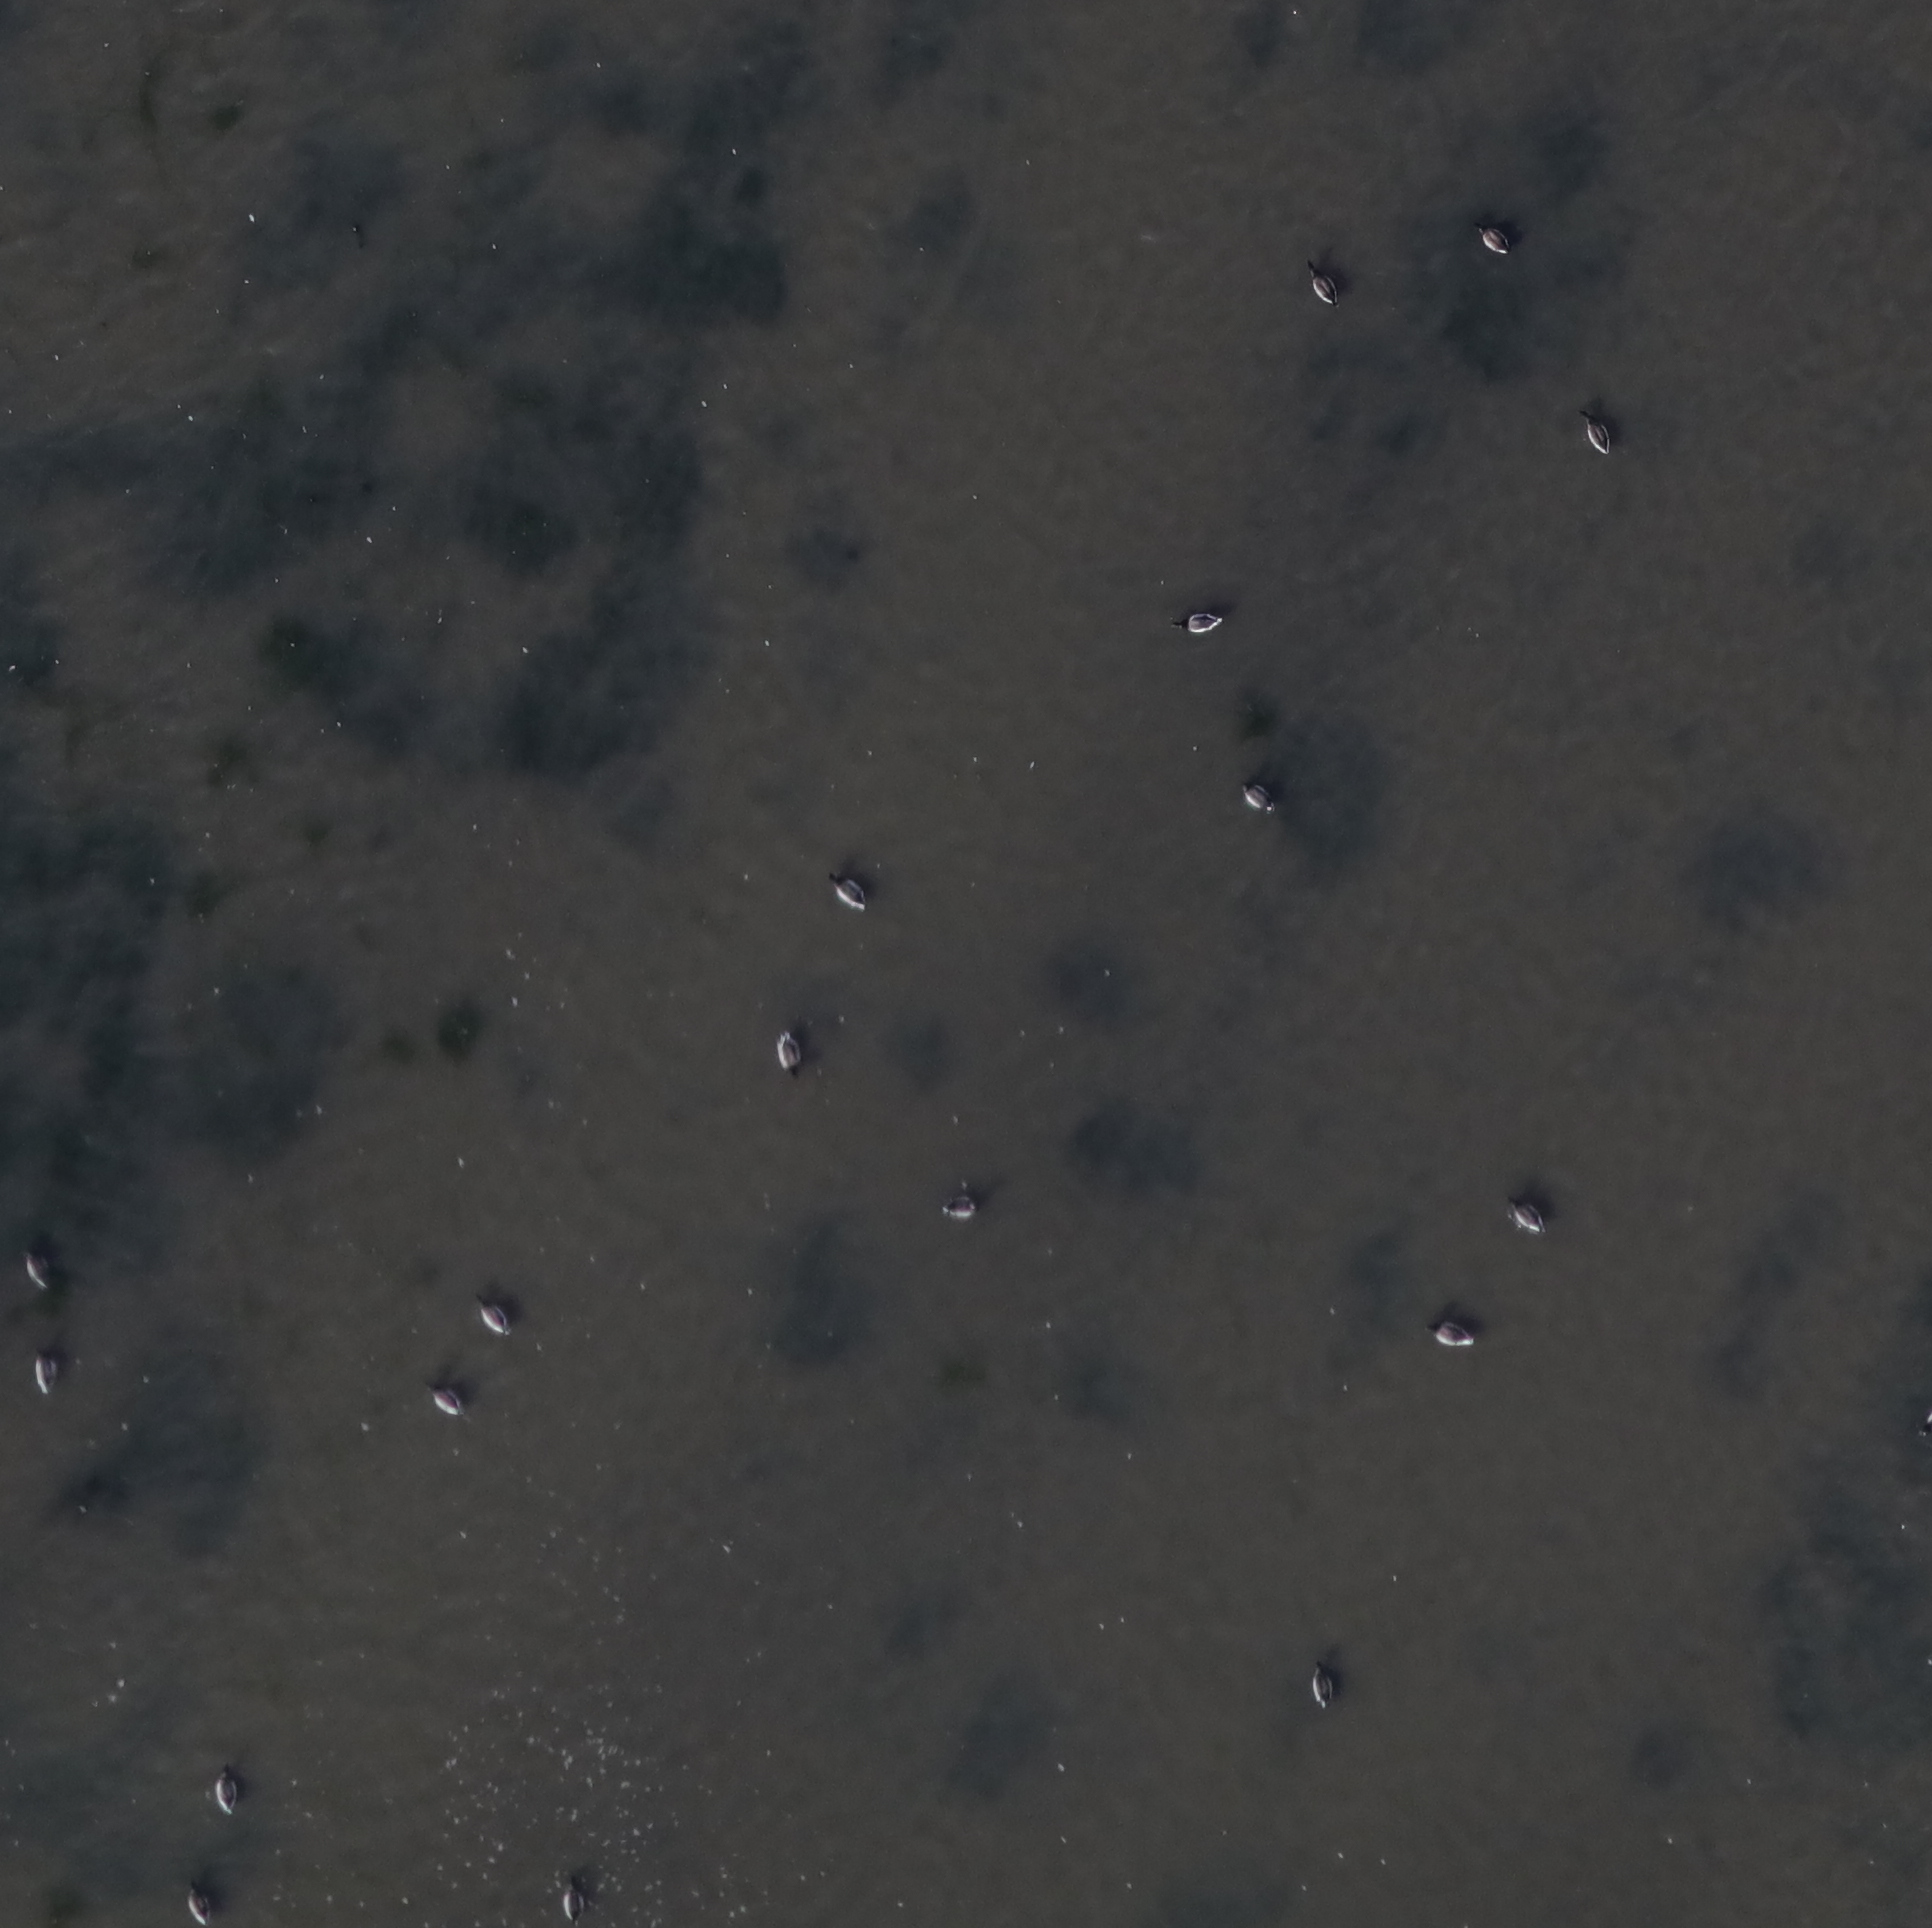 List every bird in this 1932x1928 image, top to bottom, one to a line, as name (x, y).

brant (1495, 238)
brant (1325, 283)
brant (1597, 434)
brant (1201, 620)
brant (1259, 795)
brant (850, 890)
brant (792, 1052)
brant (959, 1206)
brant (1527, 1213)
brant (41, 1268)
brant (495, 1316)
brant (1452, 1335)
brant (47, 1373)
brant (448, 1400)
brant (1324, 1684)
brant (226, 1790)
brant (574, 1904)
brant (199, 1906)